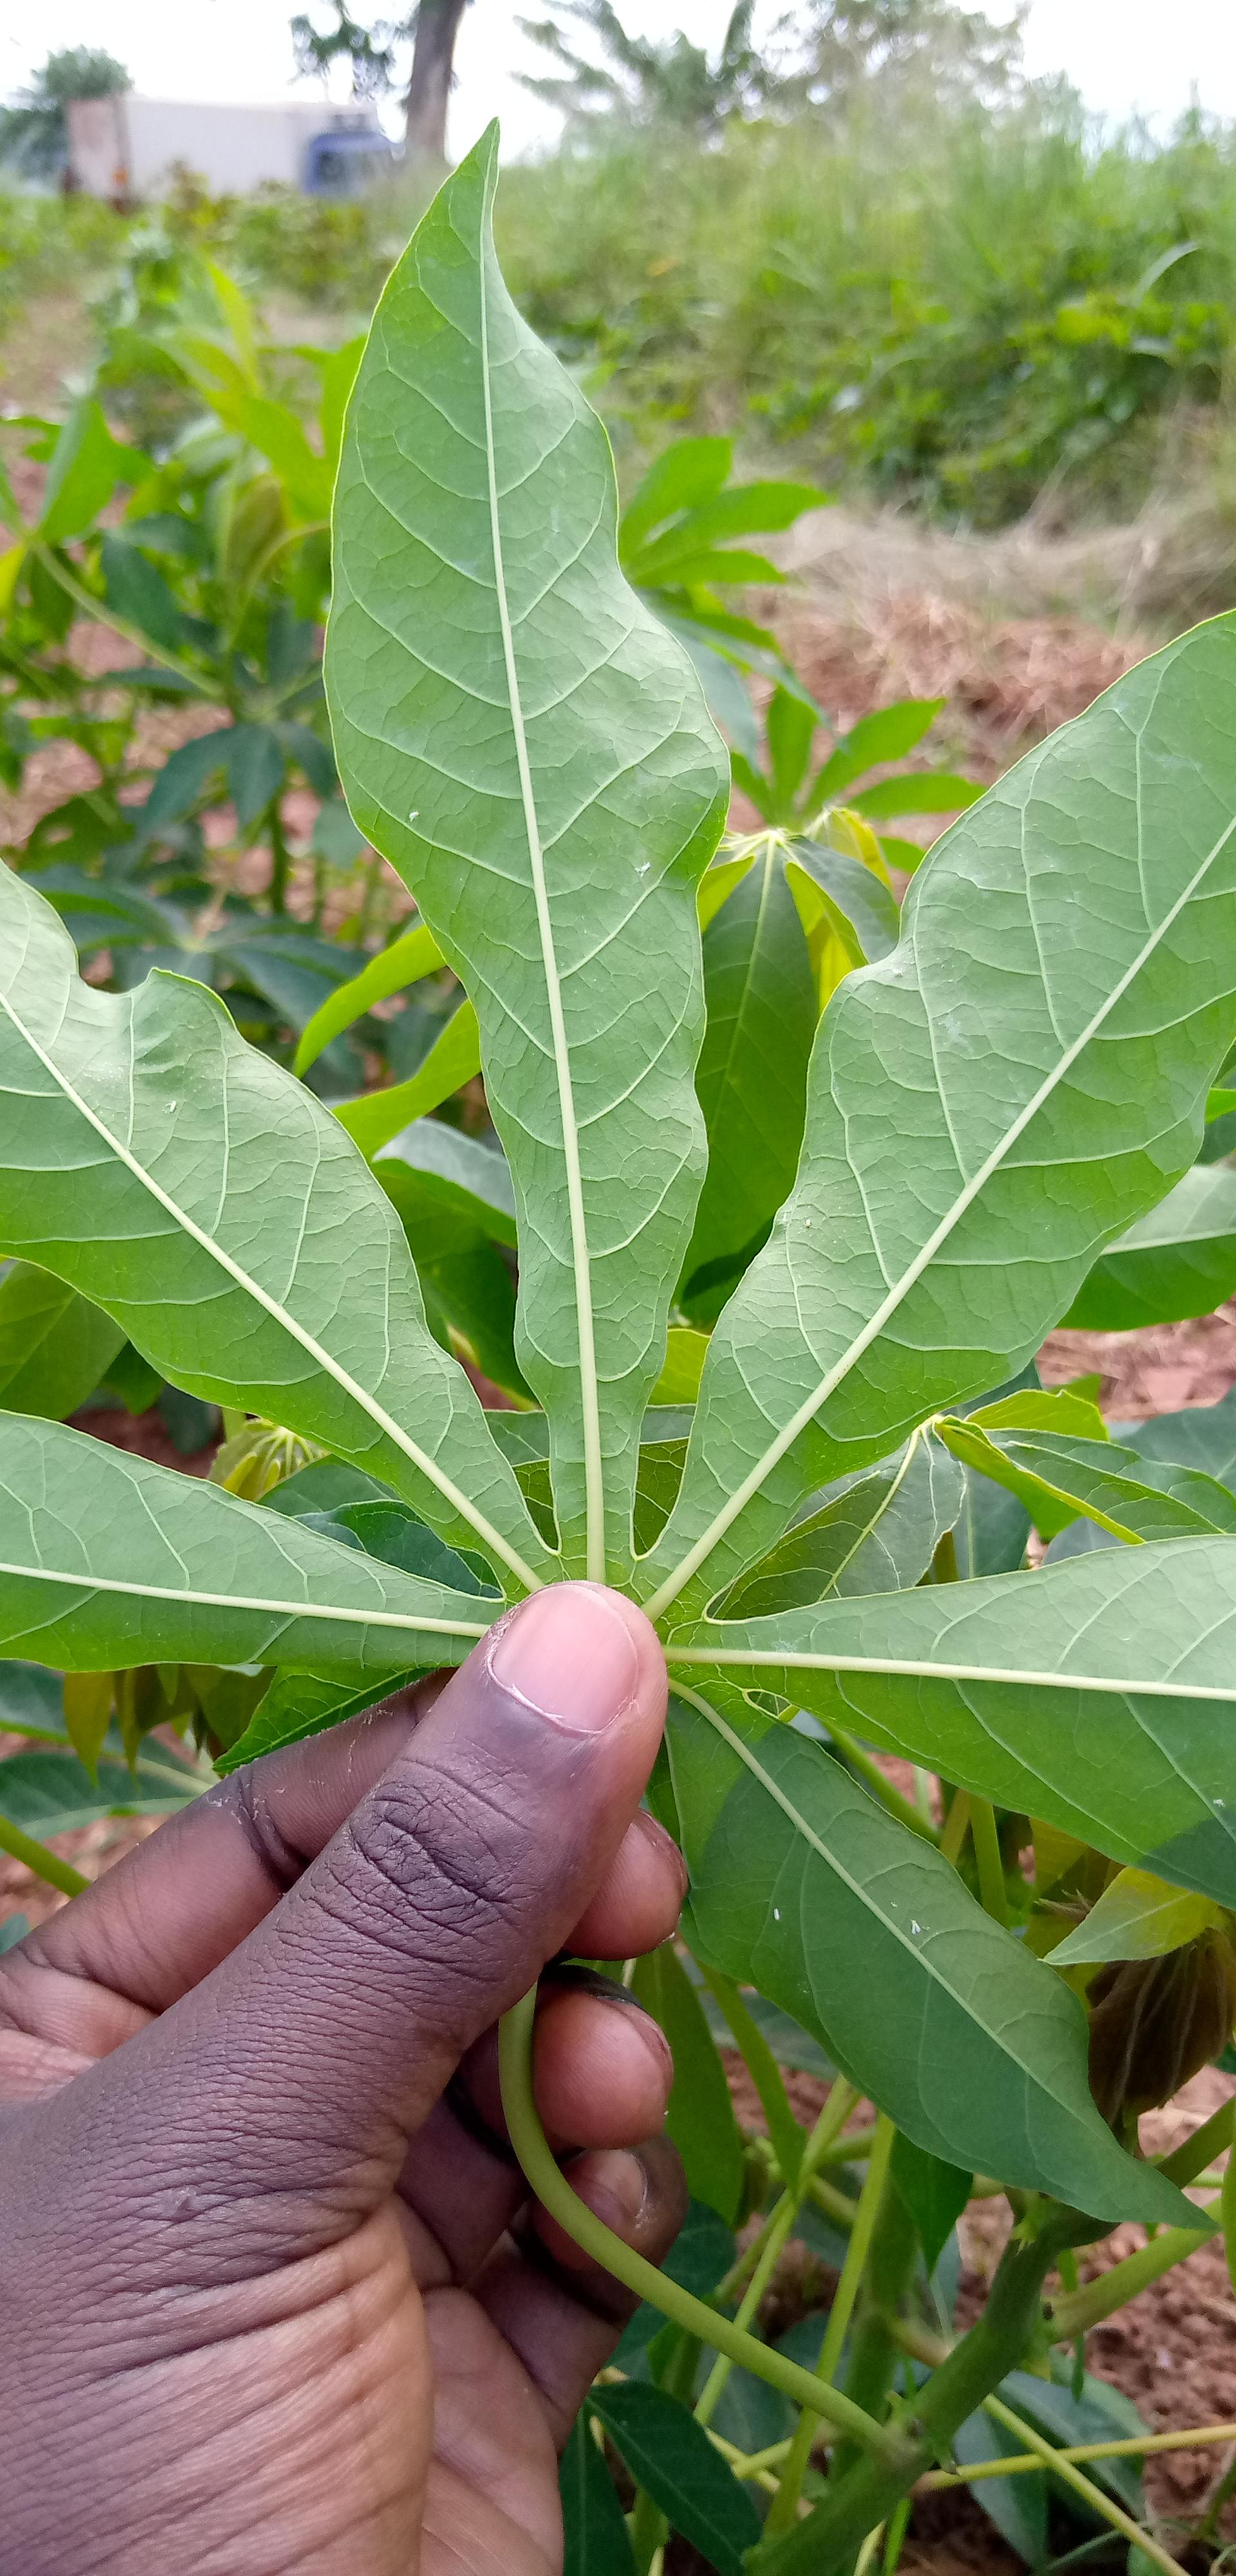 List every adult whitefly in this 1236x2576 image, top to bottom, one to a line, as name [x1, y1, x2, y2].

whitefly [406, 807, 422, 822]
whitefly [637, 860, 651, 876]
whitefly [891, 967, 906, 978]
whitefly [165, 1099, 183, 1112]
whitefly [801, 1216, 816, 1229]
whitefly [1206, 1796, 1231, 1810]
whitefly [770, 1904, 783, 1925]
whitefly [907, 1917, 924, 1940]